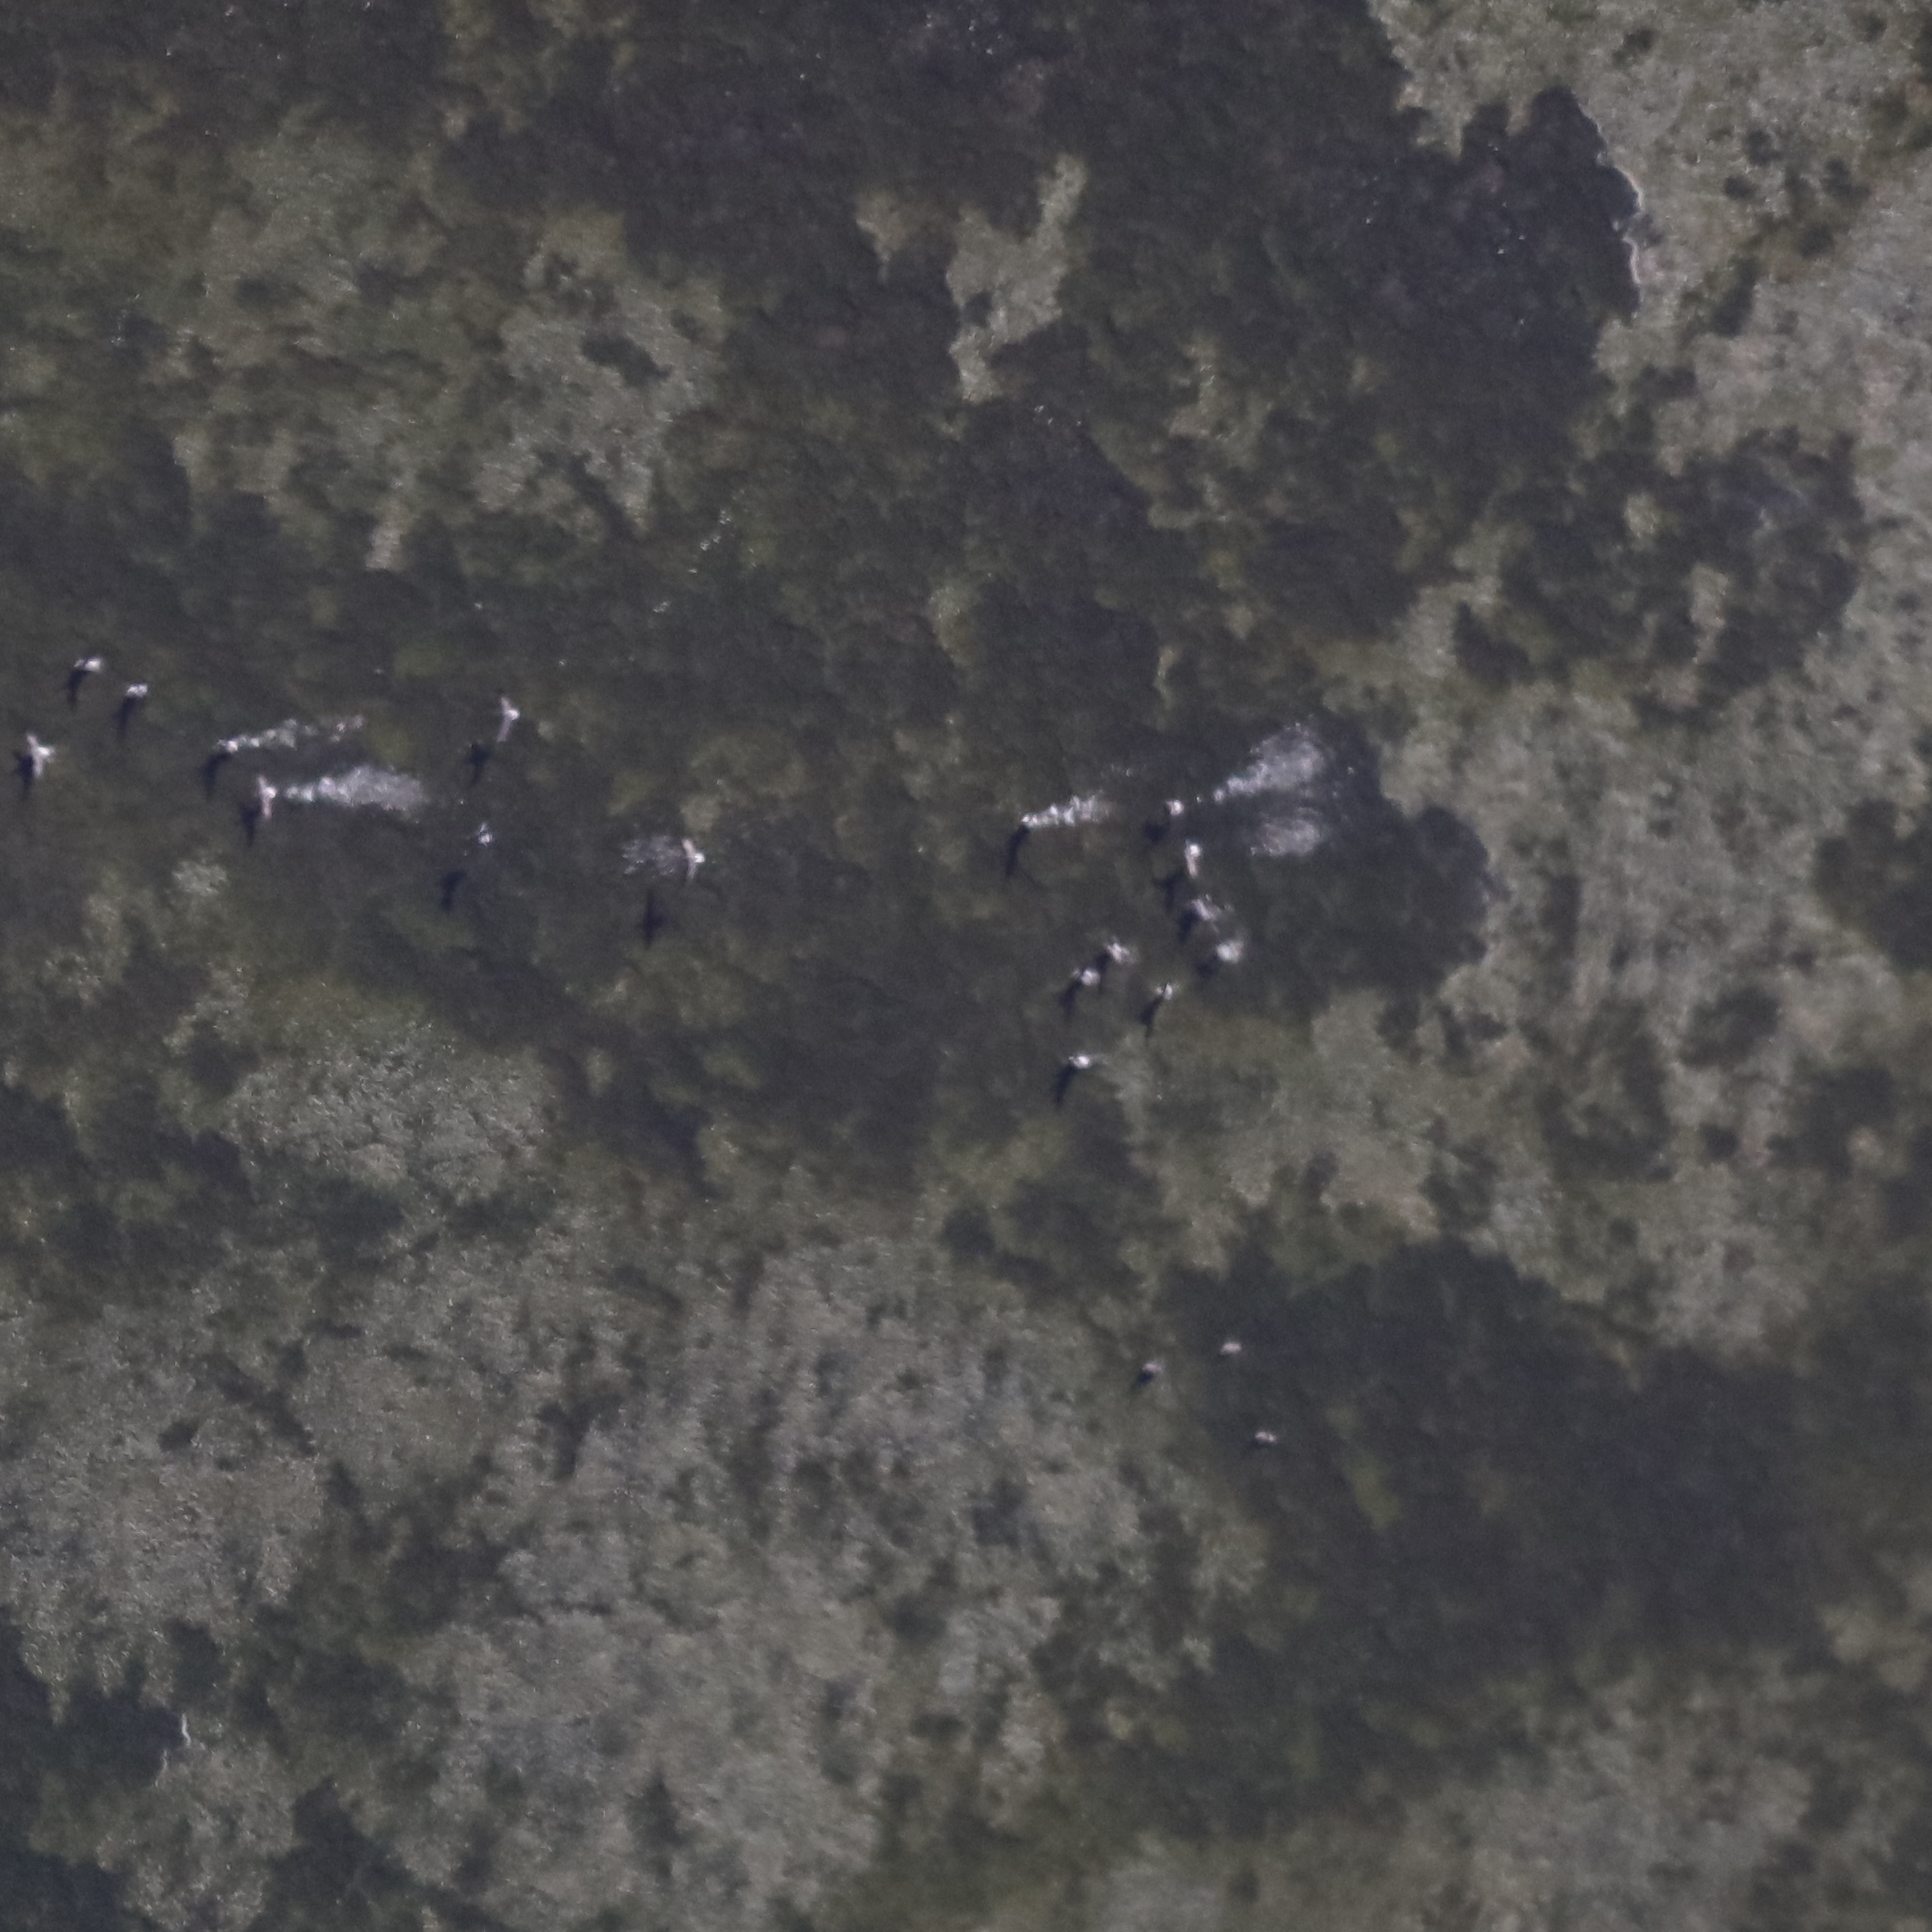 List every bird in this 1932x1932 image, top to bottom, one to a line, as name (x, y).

brant (87, 665)
brant (138, 693)
brant (509, 715)
brant (227, 746)
brant (41, 755)
brant (264, 797)
brant (1174, 809)
brant (1029, 822)
brant (487, 835)
brant (1191, 855)
brant (692, 857)
brant (1203, 908)
brant (1116, 949)
brant (1221, 950)
brant (1083, 972)
brant (1169, 993)
brant (1081, 1063)
brant (1230, 1347)
brant (1150, 1368)
brant (1265, 1438)